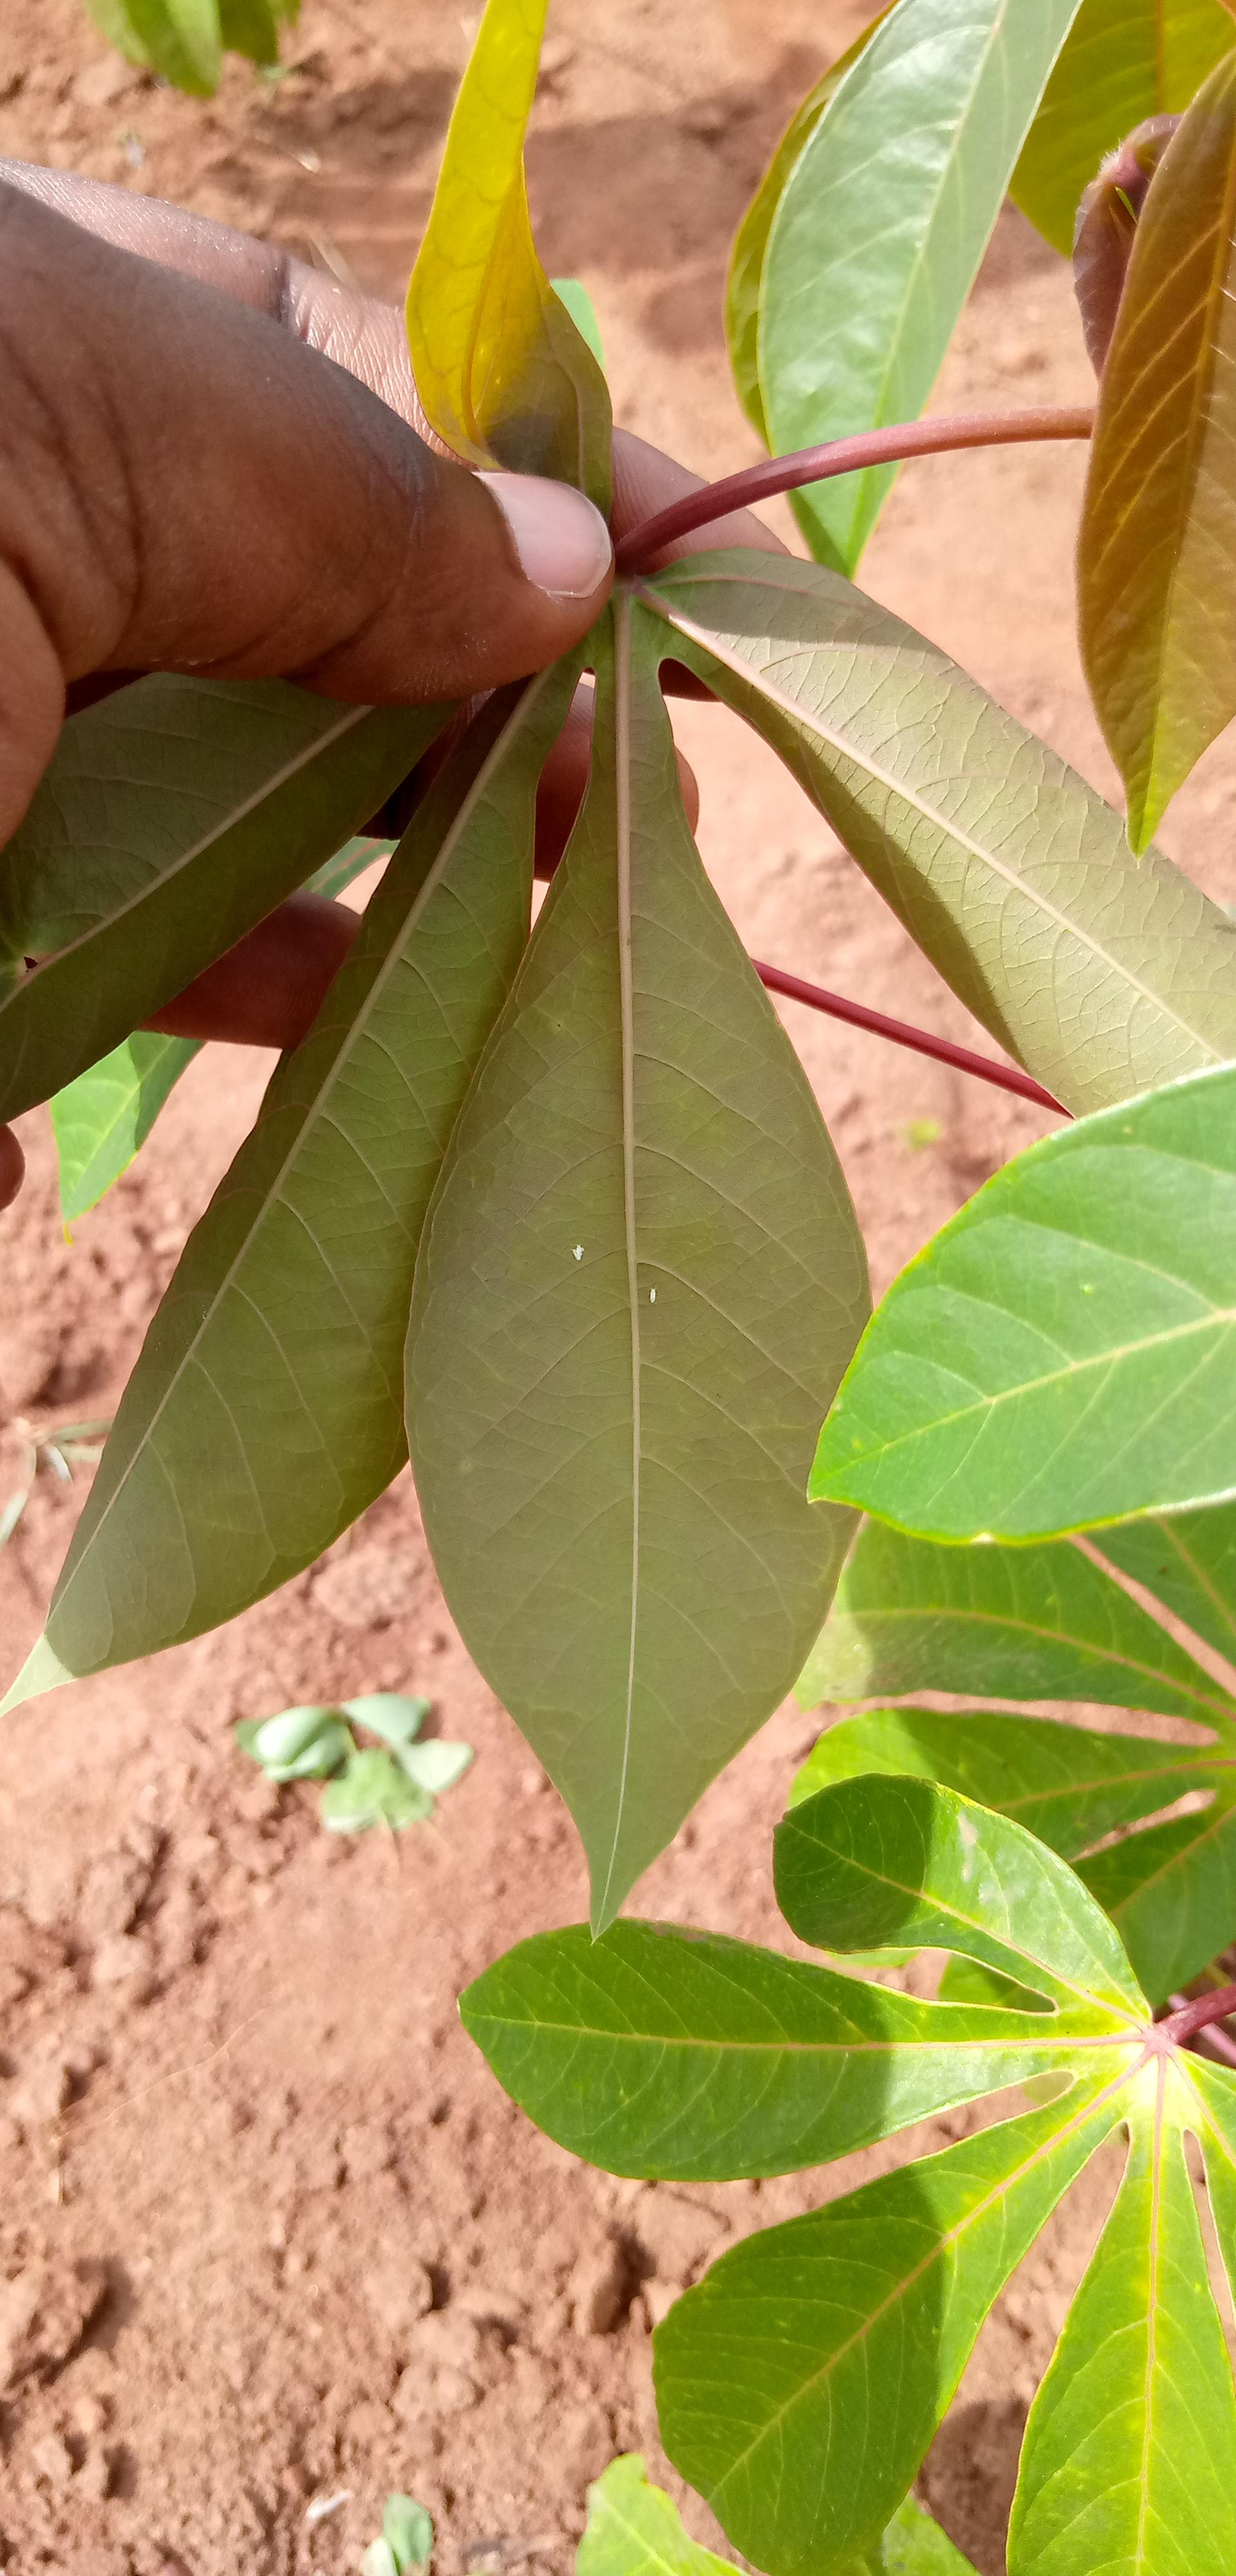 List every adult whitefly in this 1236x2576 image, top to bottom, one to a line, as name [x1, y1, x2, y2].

whitefly [538, 1224, 595, 1295]
whitefly [637, 1262, 675, 1341]